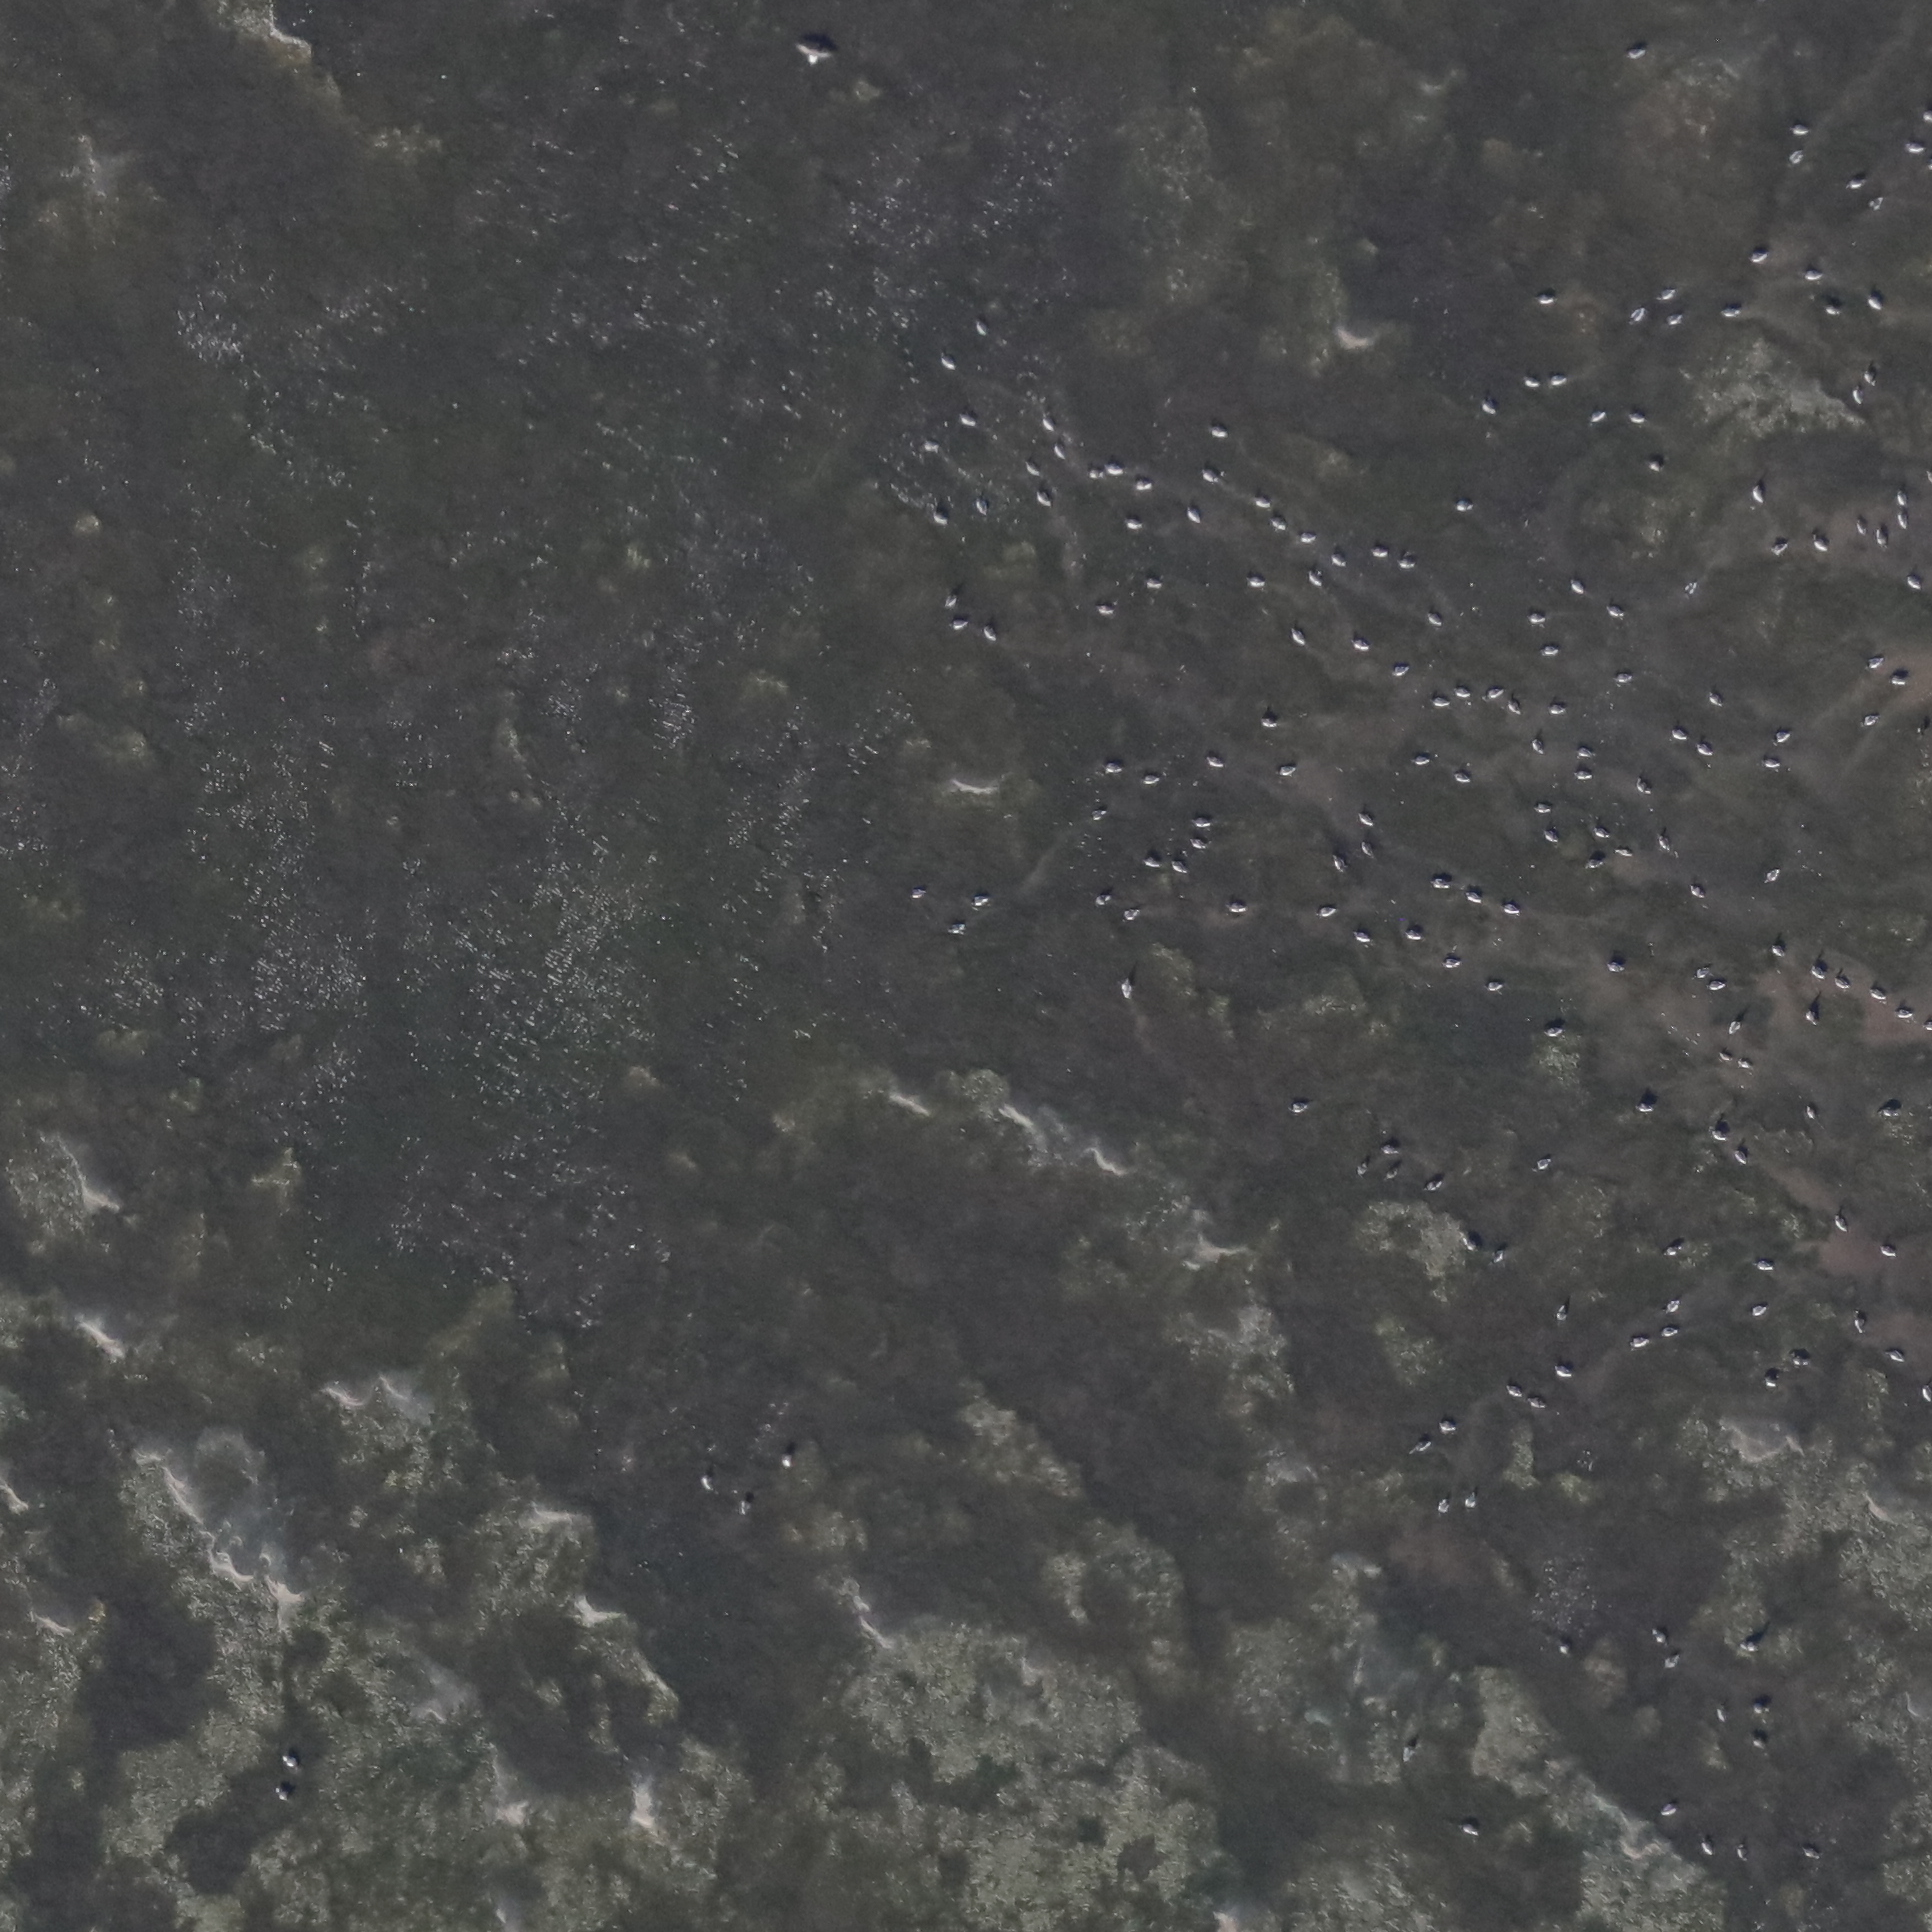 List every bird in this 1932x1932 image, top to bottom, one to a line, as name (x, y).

brant (1761, 0)
brant (1628, 49)
brant (813, 53)
brant (1800, 128)
brant (1911, 153)
brant (1800, 155)
brant (1852, 182)
brant (1880, 202)
brant (1751, 254)
brant (1811, 285)
brant (1867, 297)
brant (1539, 298)
brant (1673, 299)
brant (1722, 317)
brant (1834, 317)
brant (1644, 318)
brant (991, 323)
brant (1678, 324)
brant (962, 362)
brant (1883, 370)
brant (1564, 385)
brant (1525, 387)
brant (1868, 391)
brant (1494, 406)
brant (1051, 421)
brant (1594, 421)
brant (978, 422)
brant (1632, 422)
brant (1215, 431)
brant (932, 448)
brant (1063, 460)
brant (1655, 464)
brant (1031, 465)
brant (1109, 470)
brant (1215, 472)
brant (1091, 478)
brant (1143, 483)
brant (1050, 499)
brant (1263, 499)
brant (1767, 499)
brant (1904, 501)
brant (979, 505)
brant (1465, 506)
brant (943, 512)
brant (1202, 512)
brant (1138, 522)
brant (1288, 524)
brant (1855, 525)
brant (1910, 529)
brant (1321, 535)
brant (1883, 541)
brant (1787, 549)
brant (1817, 549)
brant (1347, 554)
brant (1386, 554)
brant (1410, 569)
brant (1318, 578)
brant (1915, 581)
brant (1157, 585)
brant (1259, 588)
brant (1585, 590)
brant (1687, 590)
brant (948, 599)
brant (1107, 613)
brant (1543, 617)
brant (1615, 618)
brant (1442, 623)
brant (960, 630)
brant (999, 638)
brant (1298, 641)
brant (1358, 647)
brant (1559, 654)
brant (1876, 655)
brant (1401, 670)
brant (1628, 674)
brant (1895, 679)
brant (1464, 688)
brant (1499, 689)
brant (1719, 704)
brant (1447, 706)
brant (1518, 706)
brant (1564, 713)
brant (1270, 718)
brant (1877, 727)
brant (1913, 732)
brant (1675, 734)
brant (1776, 736)
brant (1538, 739)
brant (1584, 757)
brant (1704, 757)
brant (1216, 760)
brant (1417, 763)
brant (1772, 766)
brant (1117, 769)
brant (1289, 775)
brant (1470, 775)
brant (1152, 780)
brant (1583, 787)
brant (1644, 792)
brant (1110, 808)
brant (1542, 808)
brant (1200, 819)
brant (1372, 821)
brant (1598, 832)
brant (1556, 838)
brant (1668, 844)
brant (1202, 848)
brant (1375, 852)
brant (1625, 852)
brant (1334, 856)
brant (1155, 866)
brant (1589, 868)
brant (1766, 868)
brant (1187, 875)
brant (1699, 882)
brant (1432, 884)
brant (1108, 894)
brant (917, 896)
brant (1464, 896)
brant (985, 899)
brant (1241, 908)
brant (1330, 910)
brant (1137, 917)
brant (1519, 917)
brant (959, 934)
brant (1414, 938)
brant (1361, 939)
brant (1775, 951)
brant (1460, 965)
brant (1610, 971)
brant (1702, 974)
brant (1817, 974)
brant (1850, 979)
brant (1500, 989)
brant (1717, 989)
brant (1119, 990)
brant (1883, 993)
brant (1894, 1017)
brant (1930, 1022)
brant (1822, 1023)
brant (1737, 1025)
brant (1548, 1029)
brant (1715, 1050)
brant (1744, 1070)
brant (1647, 1103)
brant (1298, 1107)
brant (1888, 1111)
brant (1808, 1112)
brant (1719, 1126)
brant (1389, 1148)
brant (1740, 1161)
brant (1361, 1162)
brant (1547, 1163)
brant (1390, 1178)
brant (1437, 1178)
brant (1838, 1224)
brant (1465, 1237)
brant (1888, 1246)
brant (1675, 1248)
brant (1764, 1258)
brant (1501, 1260)
brant (1674, 1307)
brant (1760, 1310)
brant (1564, 1315)
brant (1857, 1325)
brant (1672, 1334)
brant (1637, 1345)
brant (1804, 1351)
brant (1897, 1353)
brant (1562, 1372)
brant (1780, 1376)
brant (1929, 1381)
brant (1511, 1384)
brant (1531, 1404)
brant (1449, 1422)
brant (1417, 1435)
brant (788, 1465)
brant (704, 1481)
brant (1449, 1500)
brant (1477, 1503)
brant (754, 1512)
brant (1655, 1634)
brant (1560, 1644)
brant (1750, 1646)
brant (1672, 1667)
brant (1761, 1709)
brant (1717, 1713)
brant (1761, 1740)
brant (1417, 1754)
brant (302, 1755)
brant (289, 1794)
brant (1669, 1808)
brant (1475, 1826)
brant (1708, 1843)
brant (1804, 1851)
brant (1744, 1857)